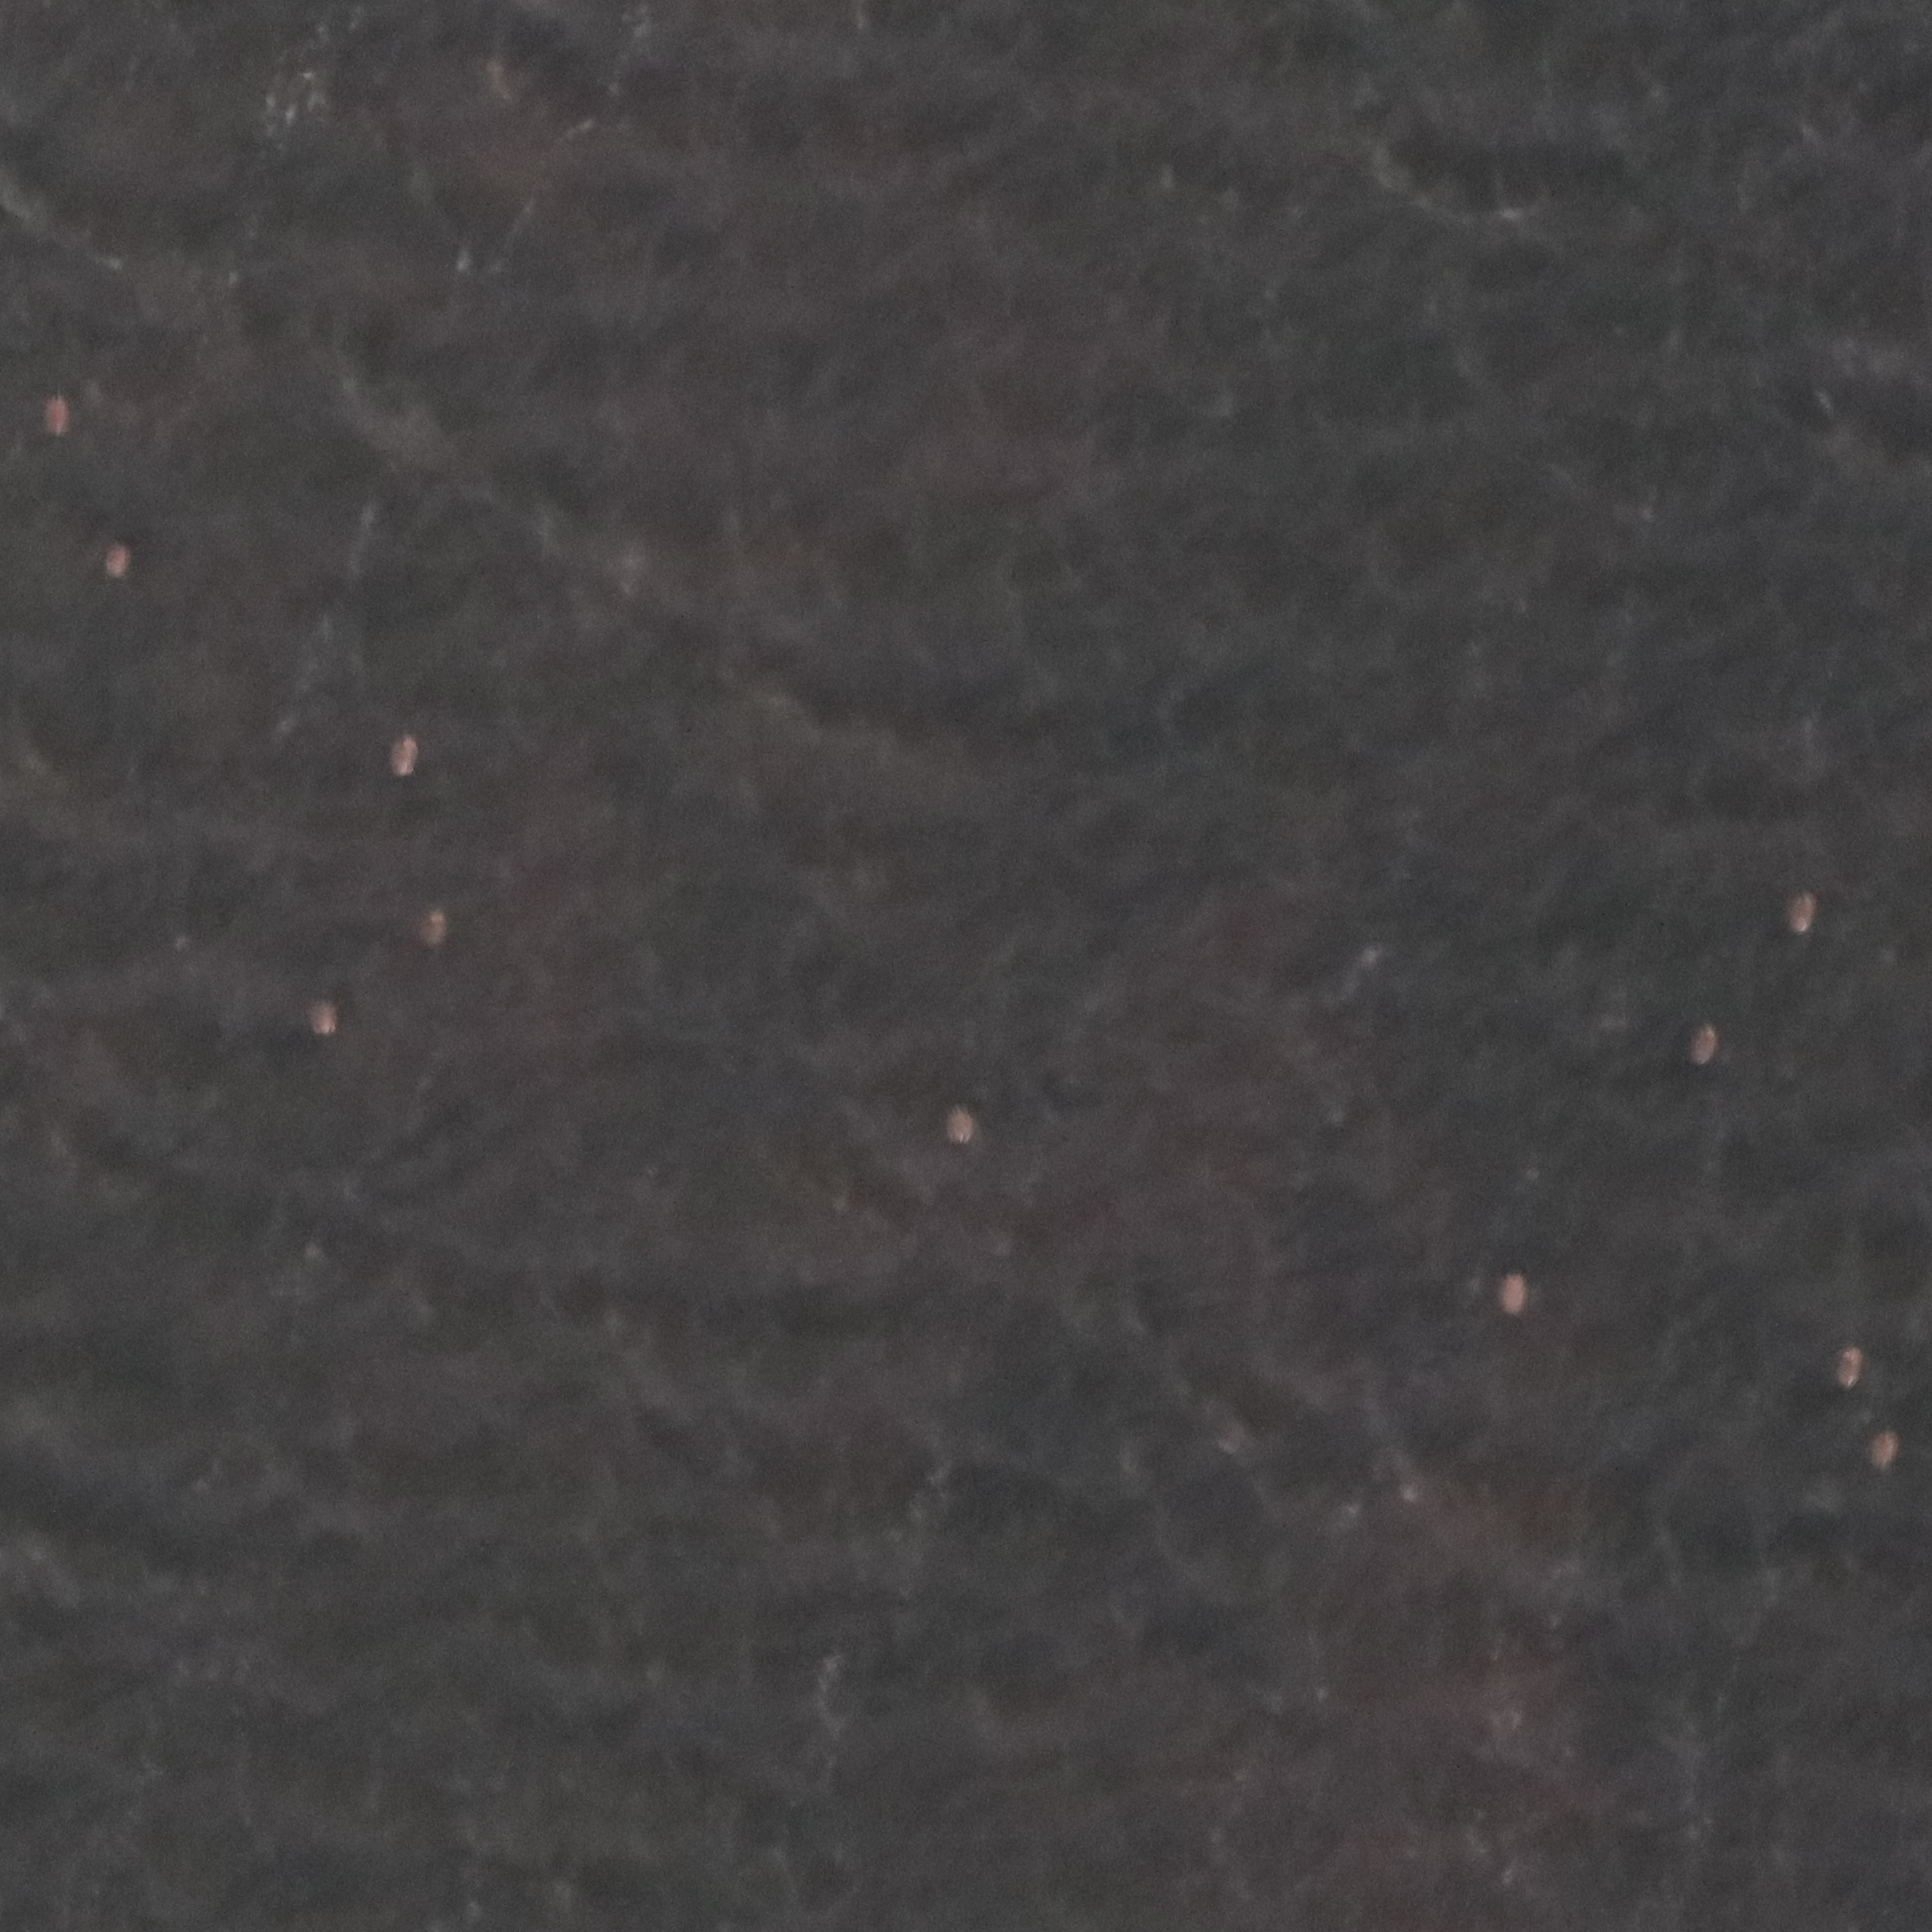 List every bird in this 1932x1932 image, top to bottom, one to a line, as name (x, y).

Canada goose (52, 418)
Canada goose (120, 566)
Canada goose (403, 755)
Canada goose (1801, 912)
Canada goose (437, 933)
Canada goose (321, 1018)
Canada goose (1702, 1045)
Canada goose (963, 1129)
Canada goose (1511, 1292)
Canada goose (1847, 1368)
Canada goose (1887, 1450)